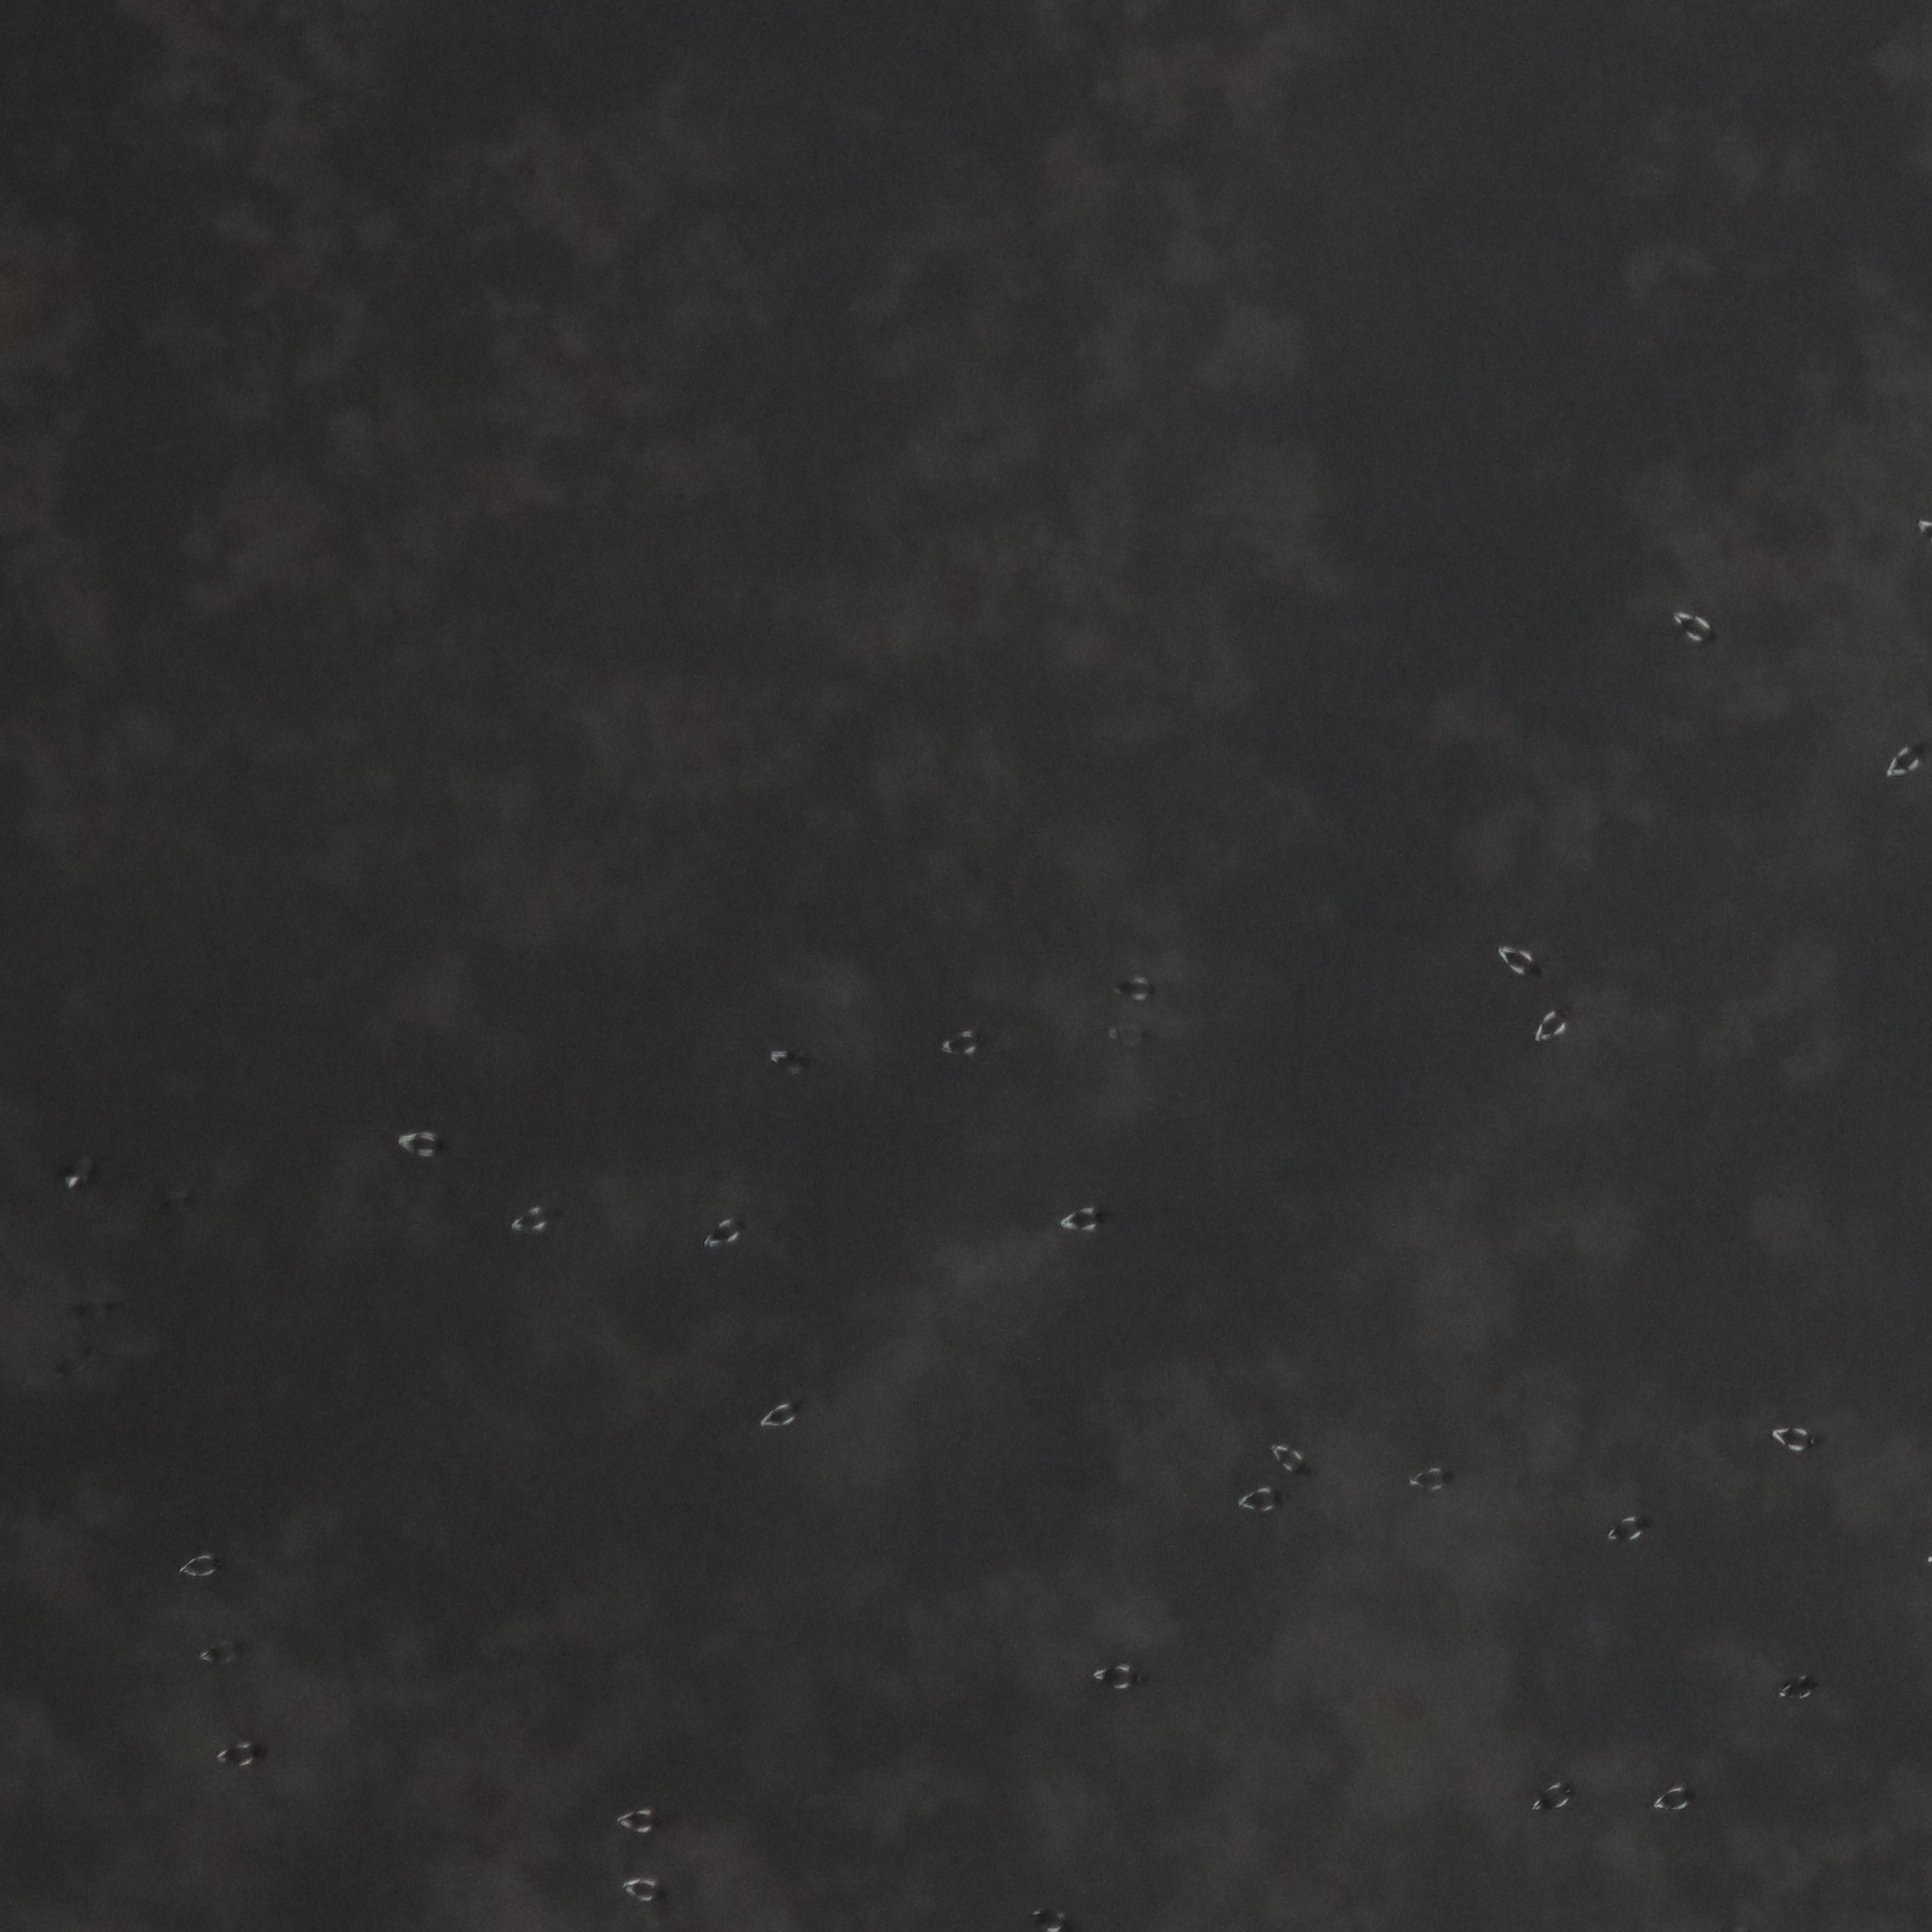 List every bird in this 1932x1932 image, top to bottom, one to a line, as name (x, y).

brant (1696, 629)
brant (1906, 761)
brant (1520, 962)
brant (1138, 990)
brant (1552, 1025)
brant (1128, 1035)
brant (967, 1045)
brant (788, 1063)
brant (424, 1143)
brant (92, 1168)
brant (172, 1199)
brant (534, 1214)
brant (1084, 1218)
brant (726, 1232)
brant (95, 1312)
brant (82, 1360)
brant (782, 1414)
brant (1796, 1438)
brant (1286, 1457)
brant (1433, 1479)
brant (1259, 1499)
brant (1629, 1527)
brant (201, 1566)
brant (216, 1652)
brant (1120, 1676)
brant (1798, 1683)
brant (242, 1753)
brant (1553, 1795)
brant (1671, 1803)
brant (639, 1819)
brant (645, 1890)
brant (1048, 1917)